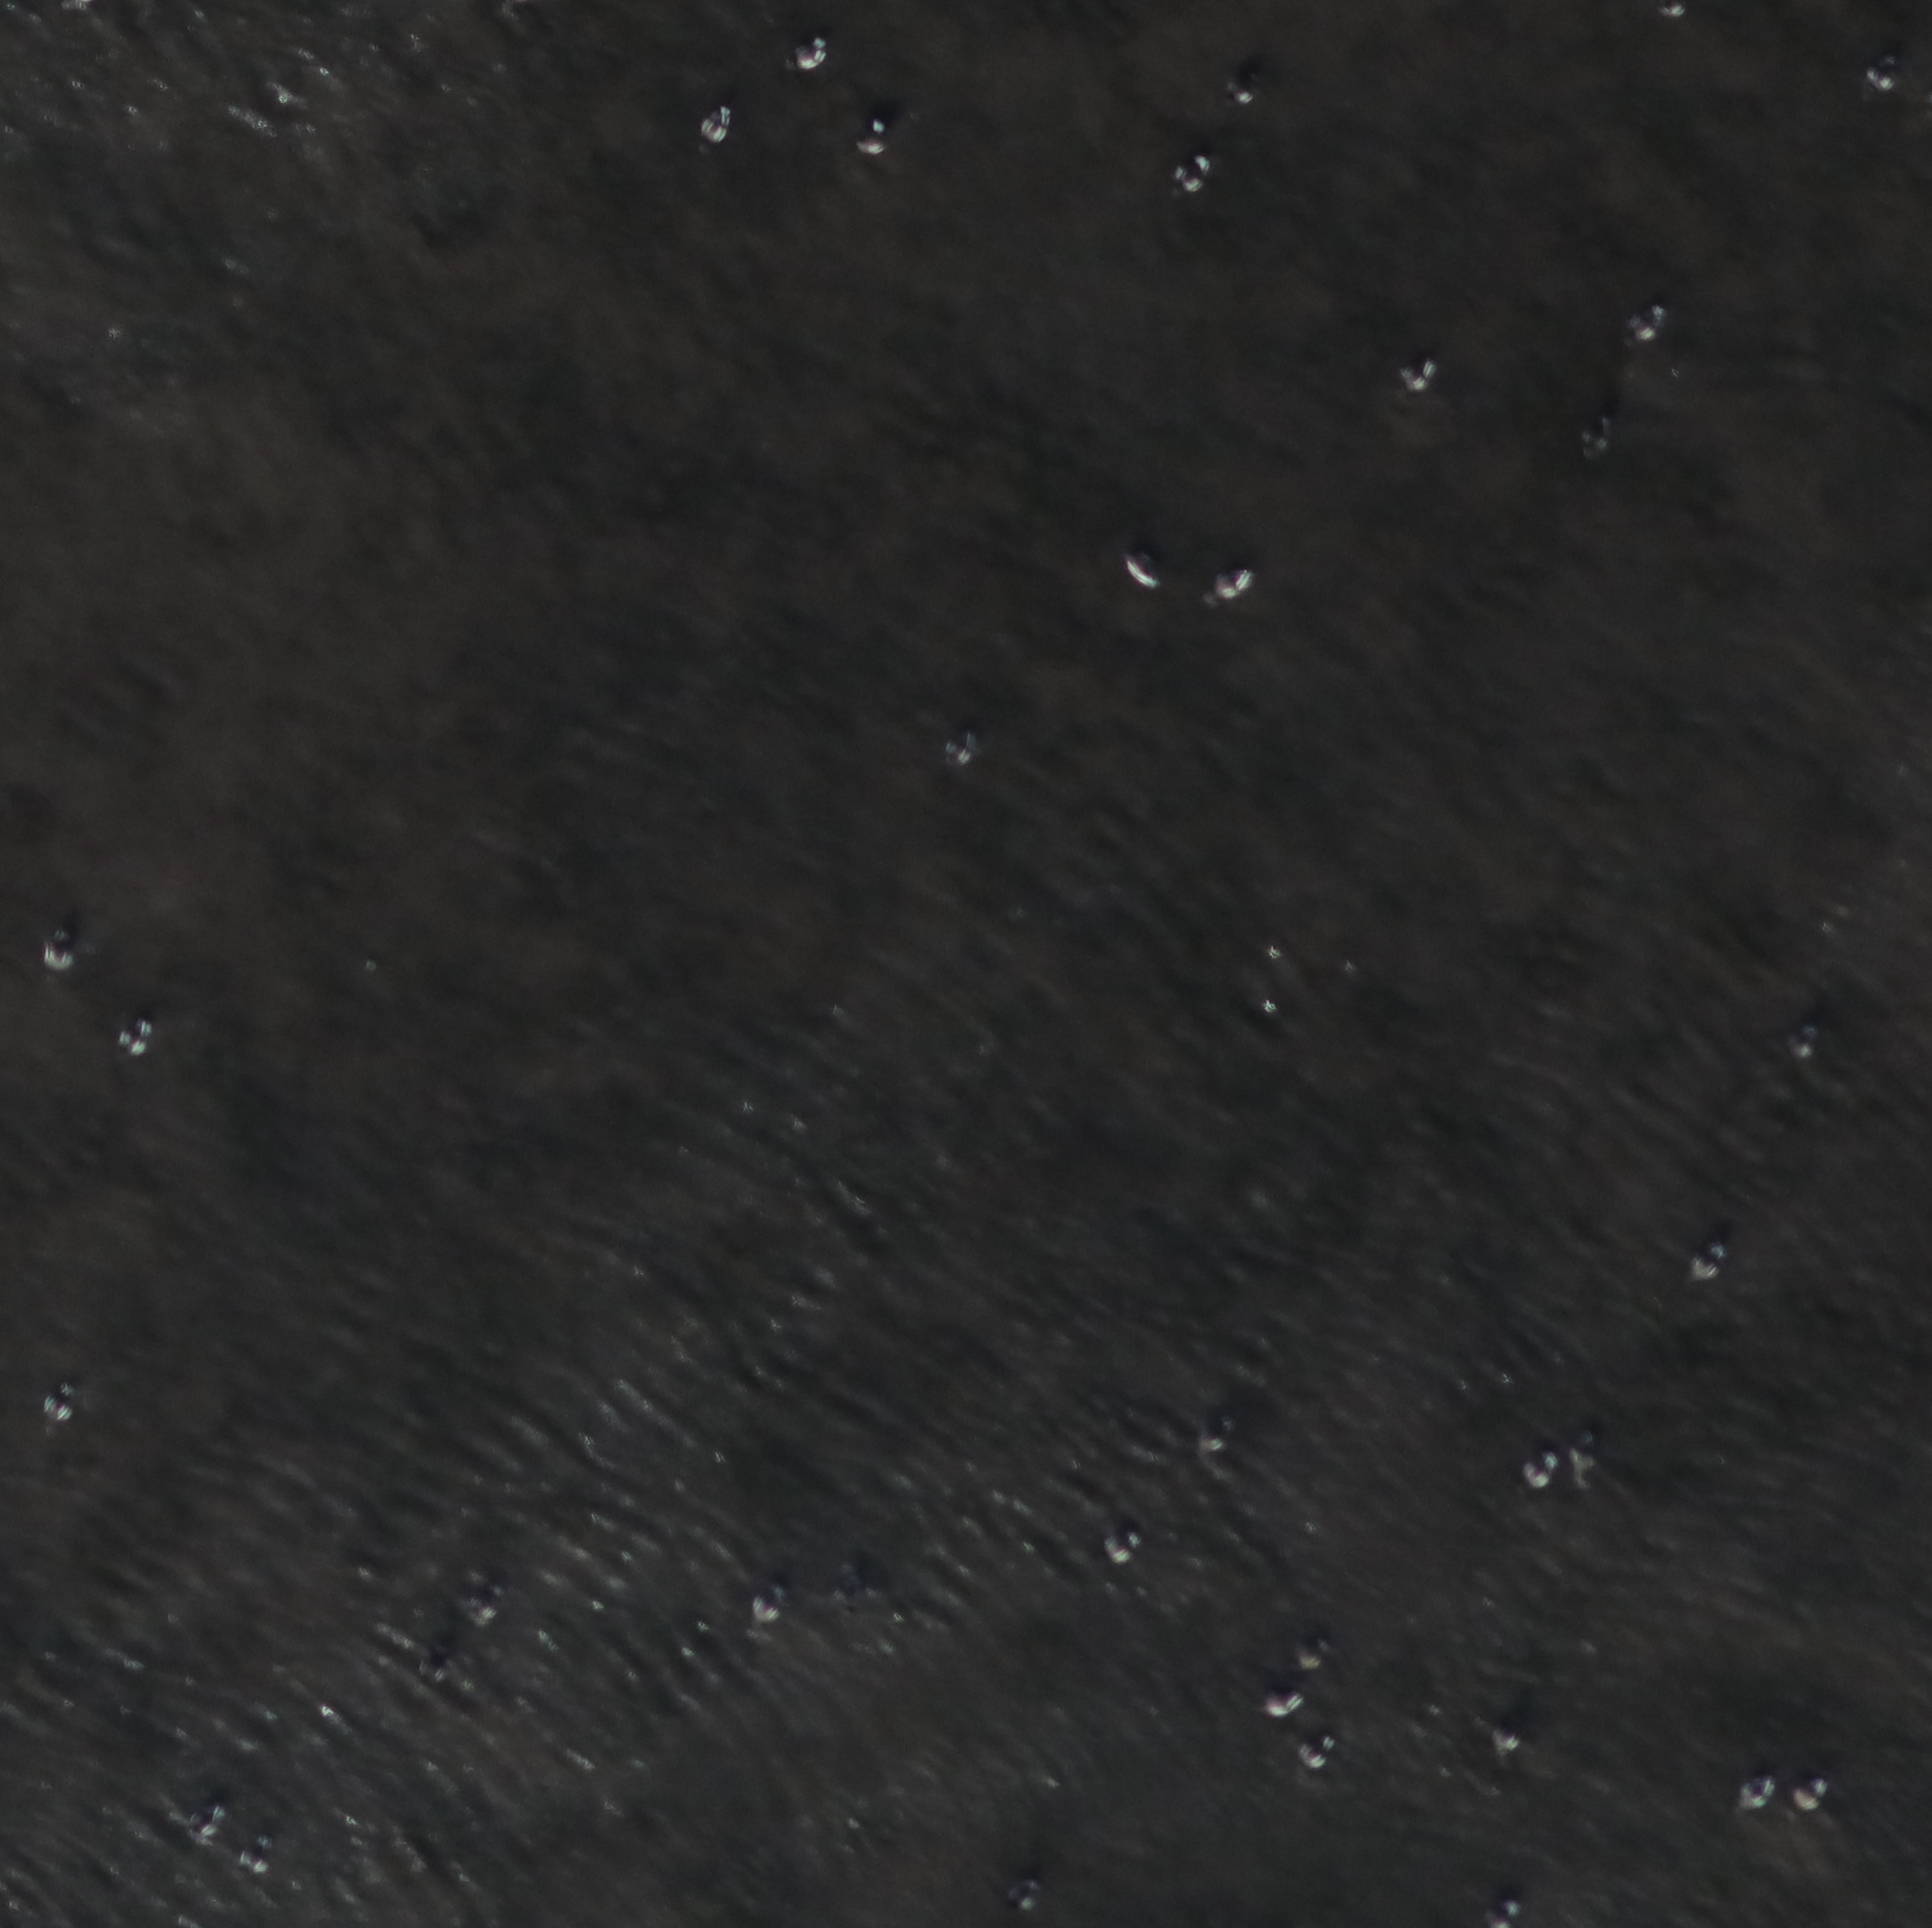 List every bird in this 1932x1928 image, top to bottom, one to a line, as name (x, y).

brant (1680, 6)
brant (806, 54)
brant (1884, 82)
brant (1243, 93)
brant (717, 126)
brant (874, 137)
brant (1193, 174)
brant (1648, 321)
brant (1419, 376)
brant (1595, 438)
brant (1153, 571)
brant (1228, 583)
brant (965, 749)
brant (61, 953)
brant (133, 1037)
brant (1808, 1050)
brant (1702, 1264)
brant (52, 1411)
brant (1212, 1436)
brant (1573, 1457)
brant (1543, 1478)
brant (1115, 1547)
brant (759, 1599)
brant (492, 1603)
brant (1313, 1653)
brant (427, 1674)
brant (1278, 1703)
brant (1506, 1738)
brant (1315, 1751)
brant (1814, 1790)
brant (1754, 1792)
brant (197, 1827)
brant (259, 1866)
brant (1022, 1894)
brant (1492, 1912)